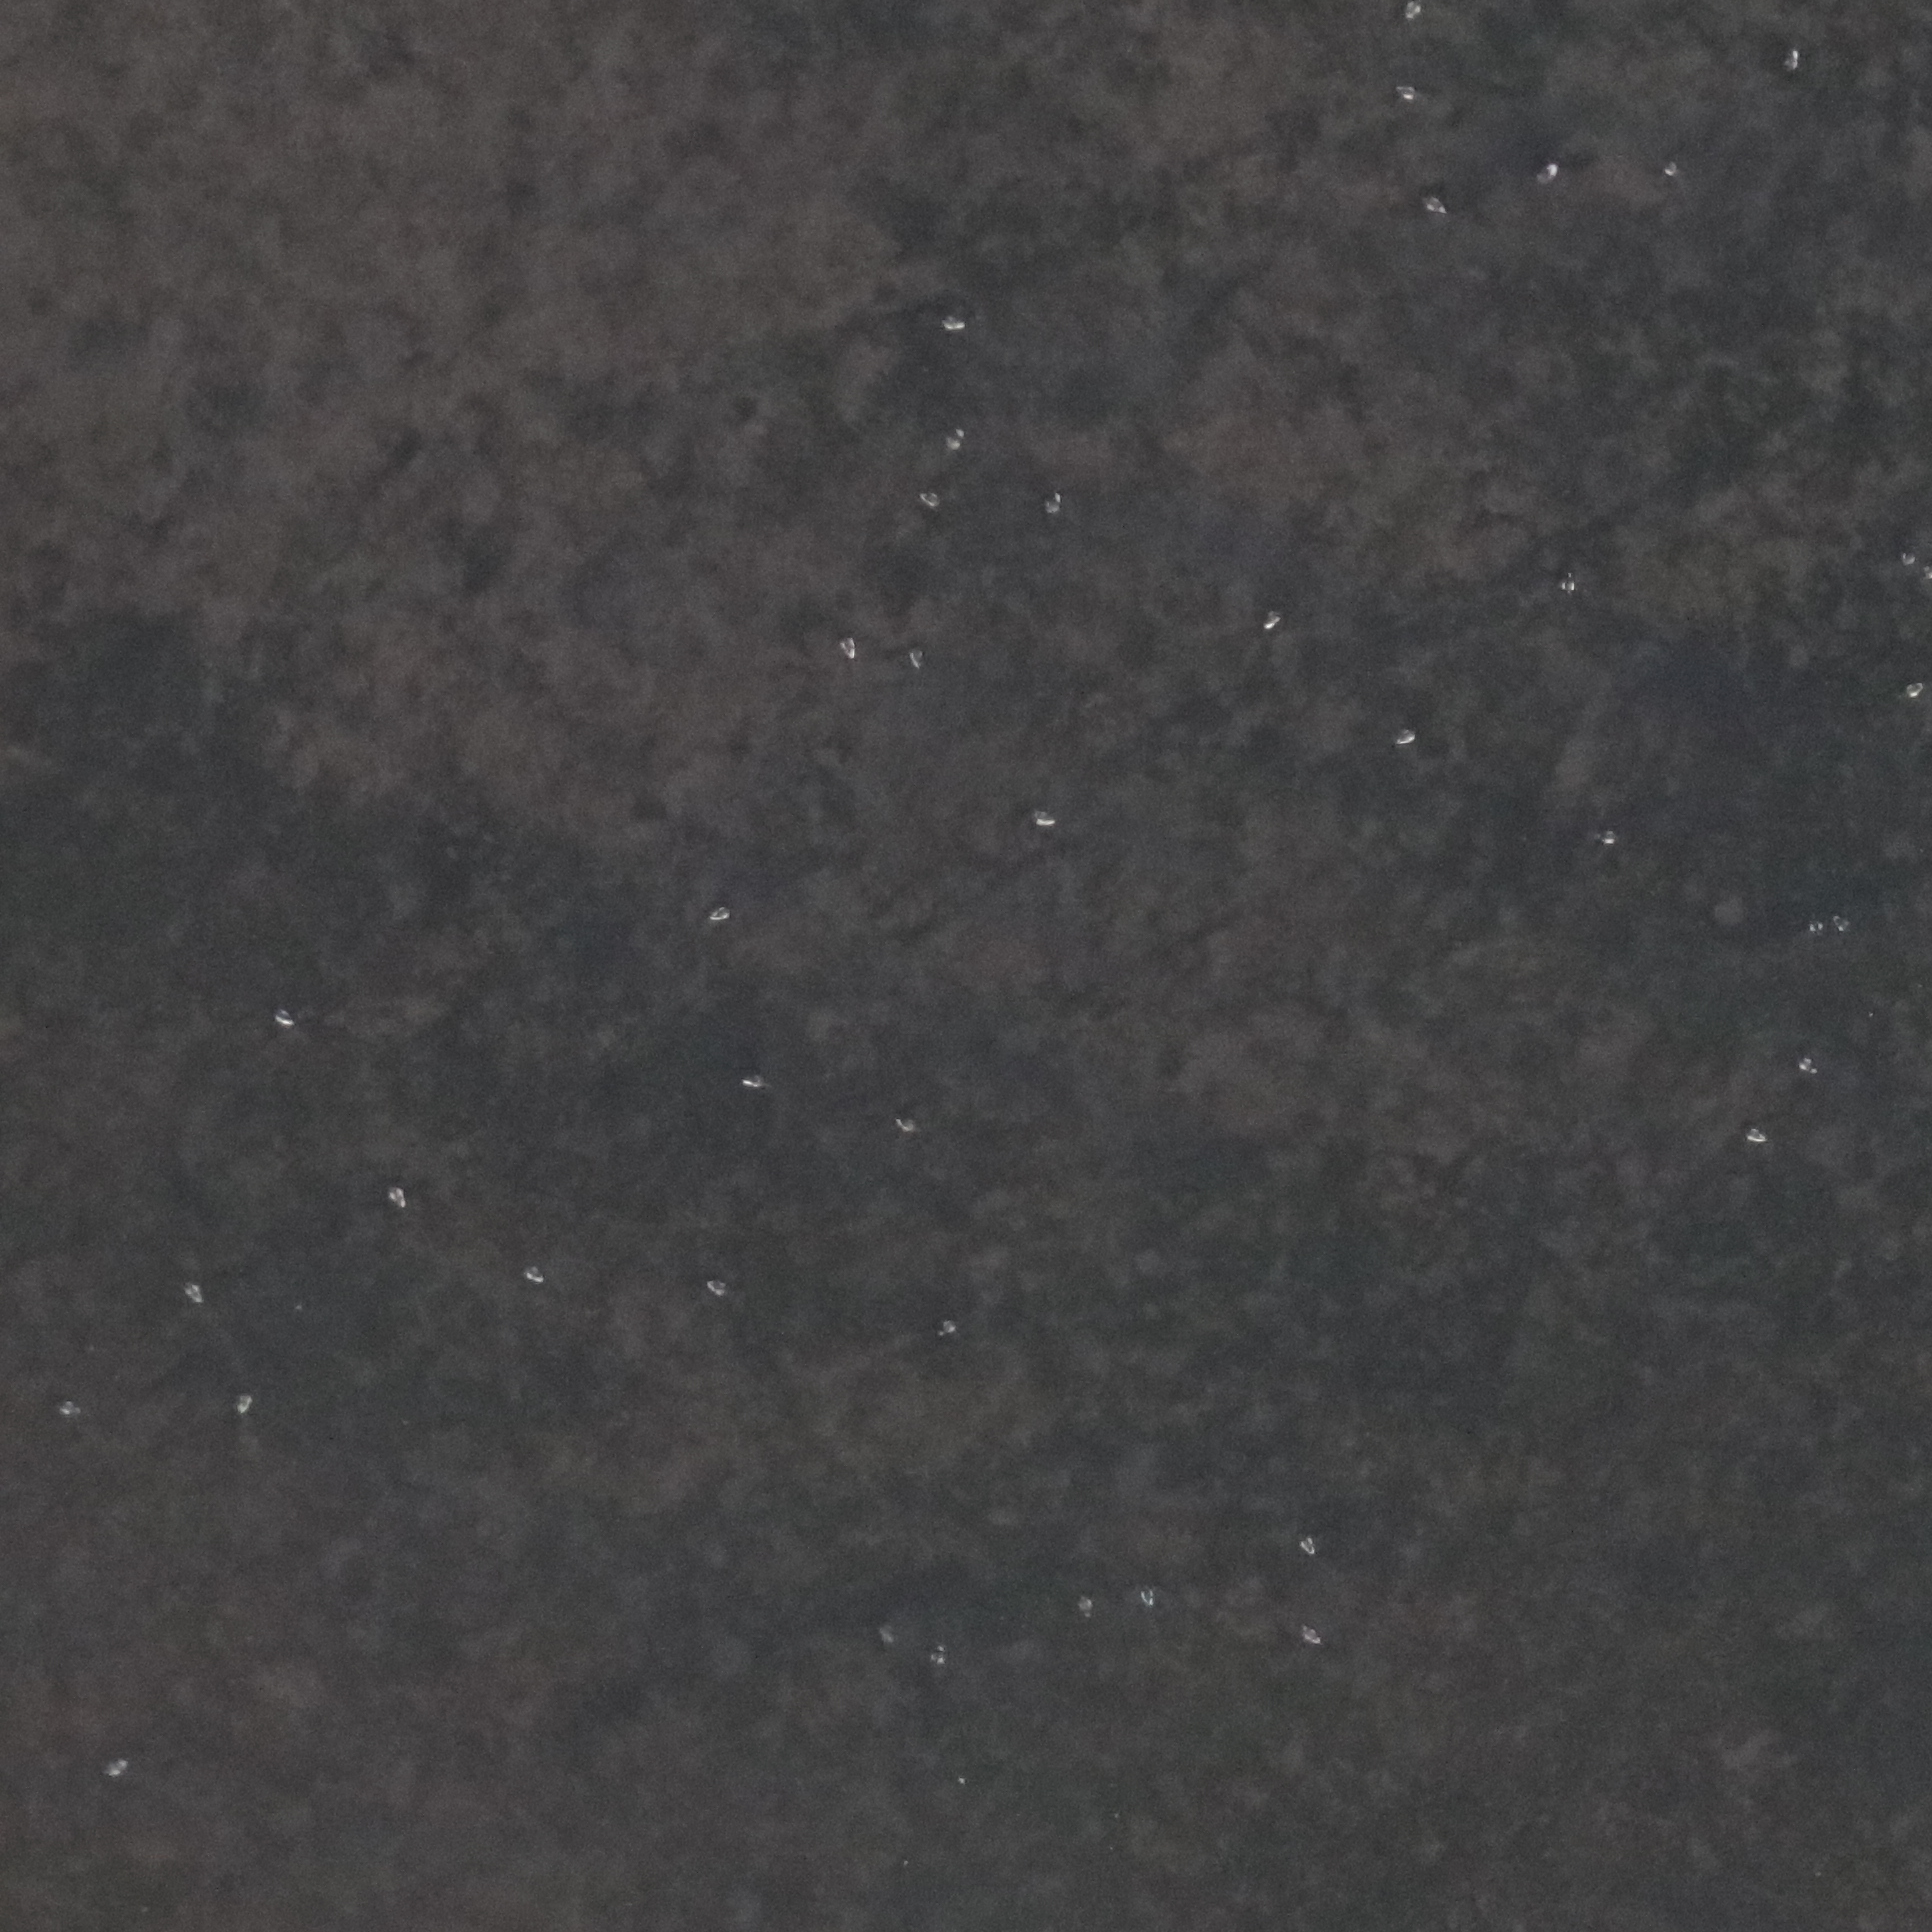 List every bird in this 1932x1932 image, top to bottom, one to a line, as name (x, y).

brant (1414, 9)
brant (1792, 61)
brant (1407, 92)
brant (1671, 162)
brant (1545, 166)
brant (1438, 204)
brant (950, 323)
brant (956, 439)
brant (930, 499)
brant (1054, 501)
brant (1905, 557)
brant (1928, 569)
brant (1568, 584)
brant (1275, 621)
brant (848, 648)
brant (917, 657)
brant (1914, 690)
brant (1406, 736)
brant (1043, 818)
brant (1608, 836)
brant (720, 913)
brant (1843, 922)
brant (1815, 927)
brant (284, 1017)
brant (1807, 1064)
brant (755, 1077)
brant (904, 1118)
brant (1755, 1133)
brant (396, 1195)
brant (535, 1275)
brant (718, 1287)
brant (194, 1290)
brant (947, 1328)
brant (247, 1400)
brant (68, 1406)
brant (1307, 1545)
brant (1088, 1599)
brant (1147, 1599)
brant (1311, 1634)
brant (938, 1658)
brant (111, 1766)